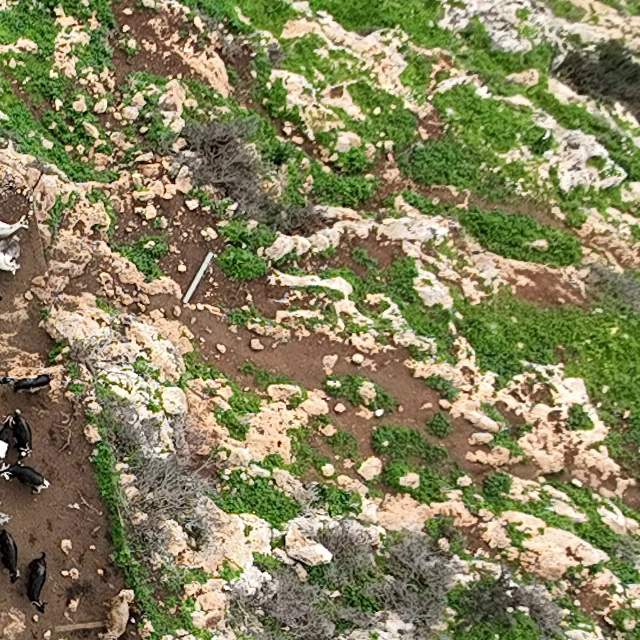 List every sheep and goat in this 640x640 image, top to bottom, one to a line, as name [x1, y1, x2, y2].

goat [0, 187, 7, 220]
goat [0, 216, 28, 239]
goat [0, 235, 22, 273]
goat [0, 373, 53, 394]
goat [14, 409, 33, 462]
goat [0, 413, 14, 471]
goat [0, 462, 51, 494]
goat [0, 513, 11, 551]
goat [0, 528, 20, 583]
goat [26, 551, 48, 614]
goat [103, 595, 128, 639]